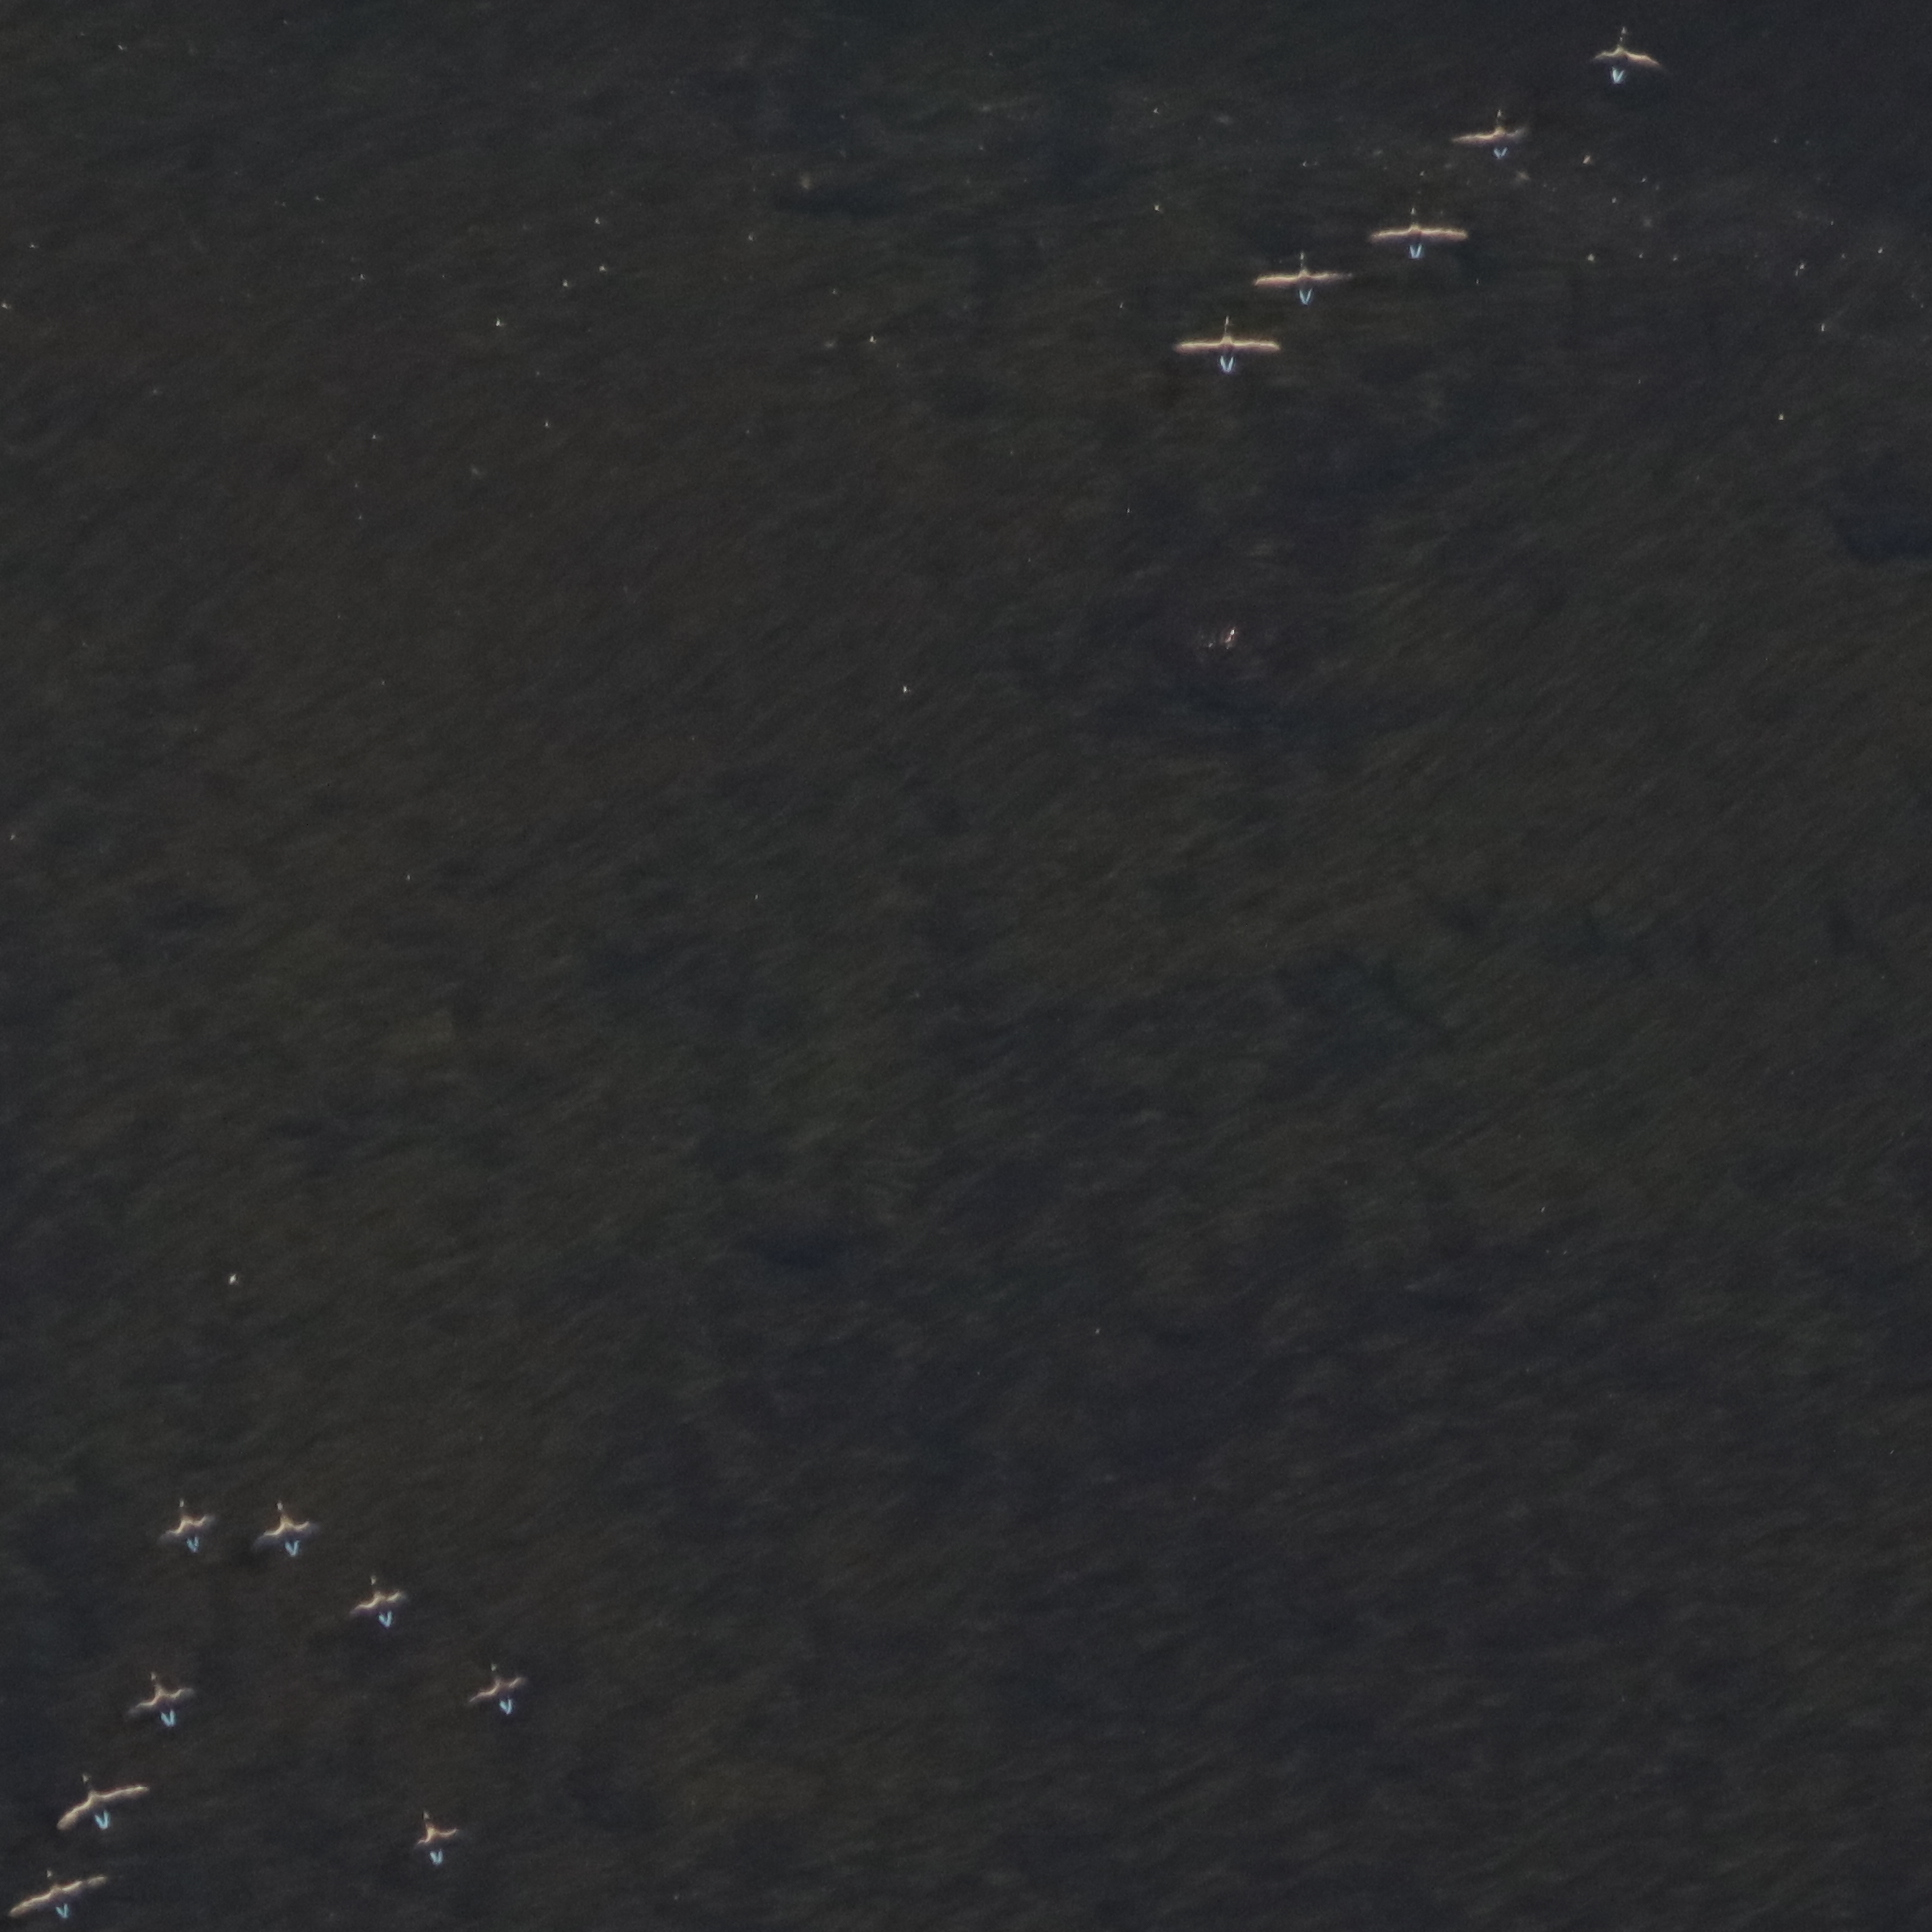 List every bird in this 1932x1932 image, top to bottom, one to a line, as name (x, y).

brant (1623, 52)
brant (1494, 142)
brant (1418, 236)
brant (1304, 275)
brant (1228, 344)
brant (190, 1527)
brant (288, 1531)
brant (379, 1602)
brant (500, 1689)
brant (163, 1702)
brant (116, 1802)
brant (436, 1837)
brant (61, 1901)